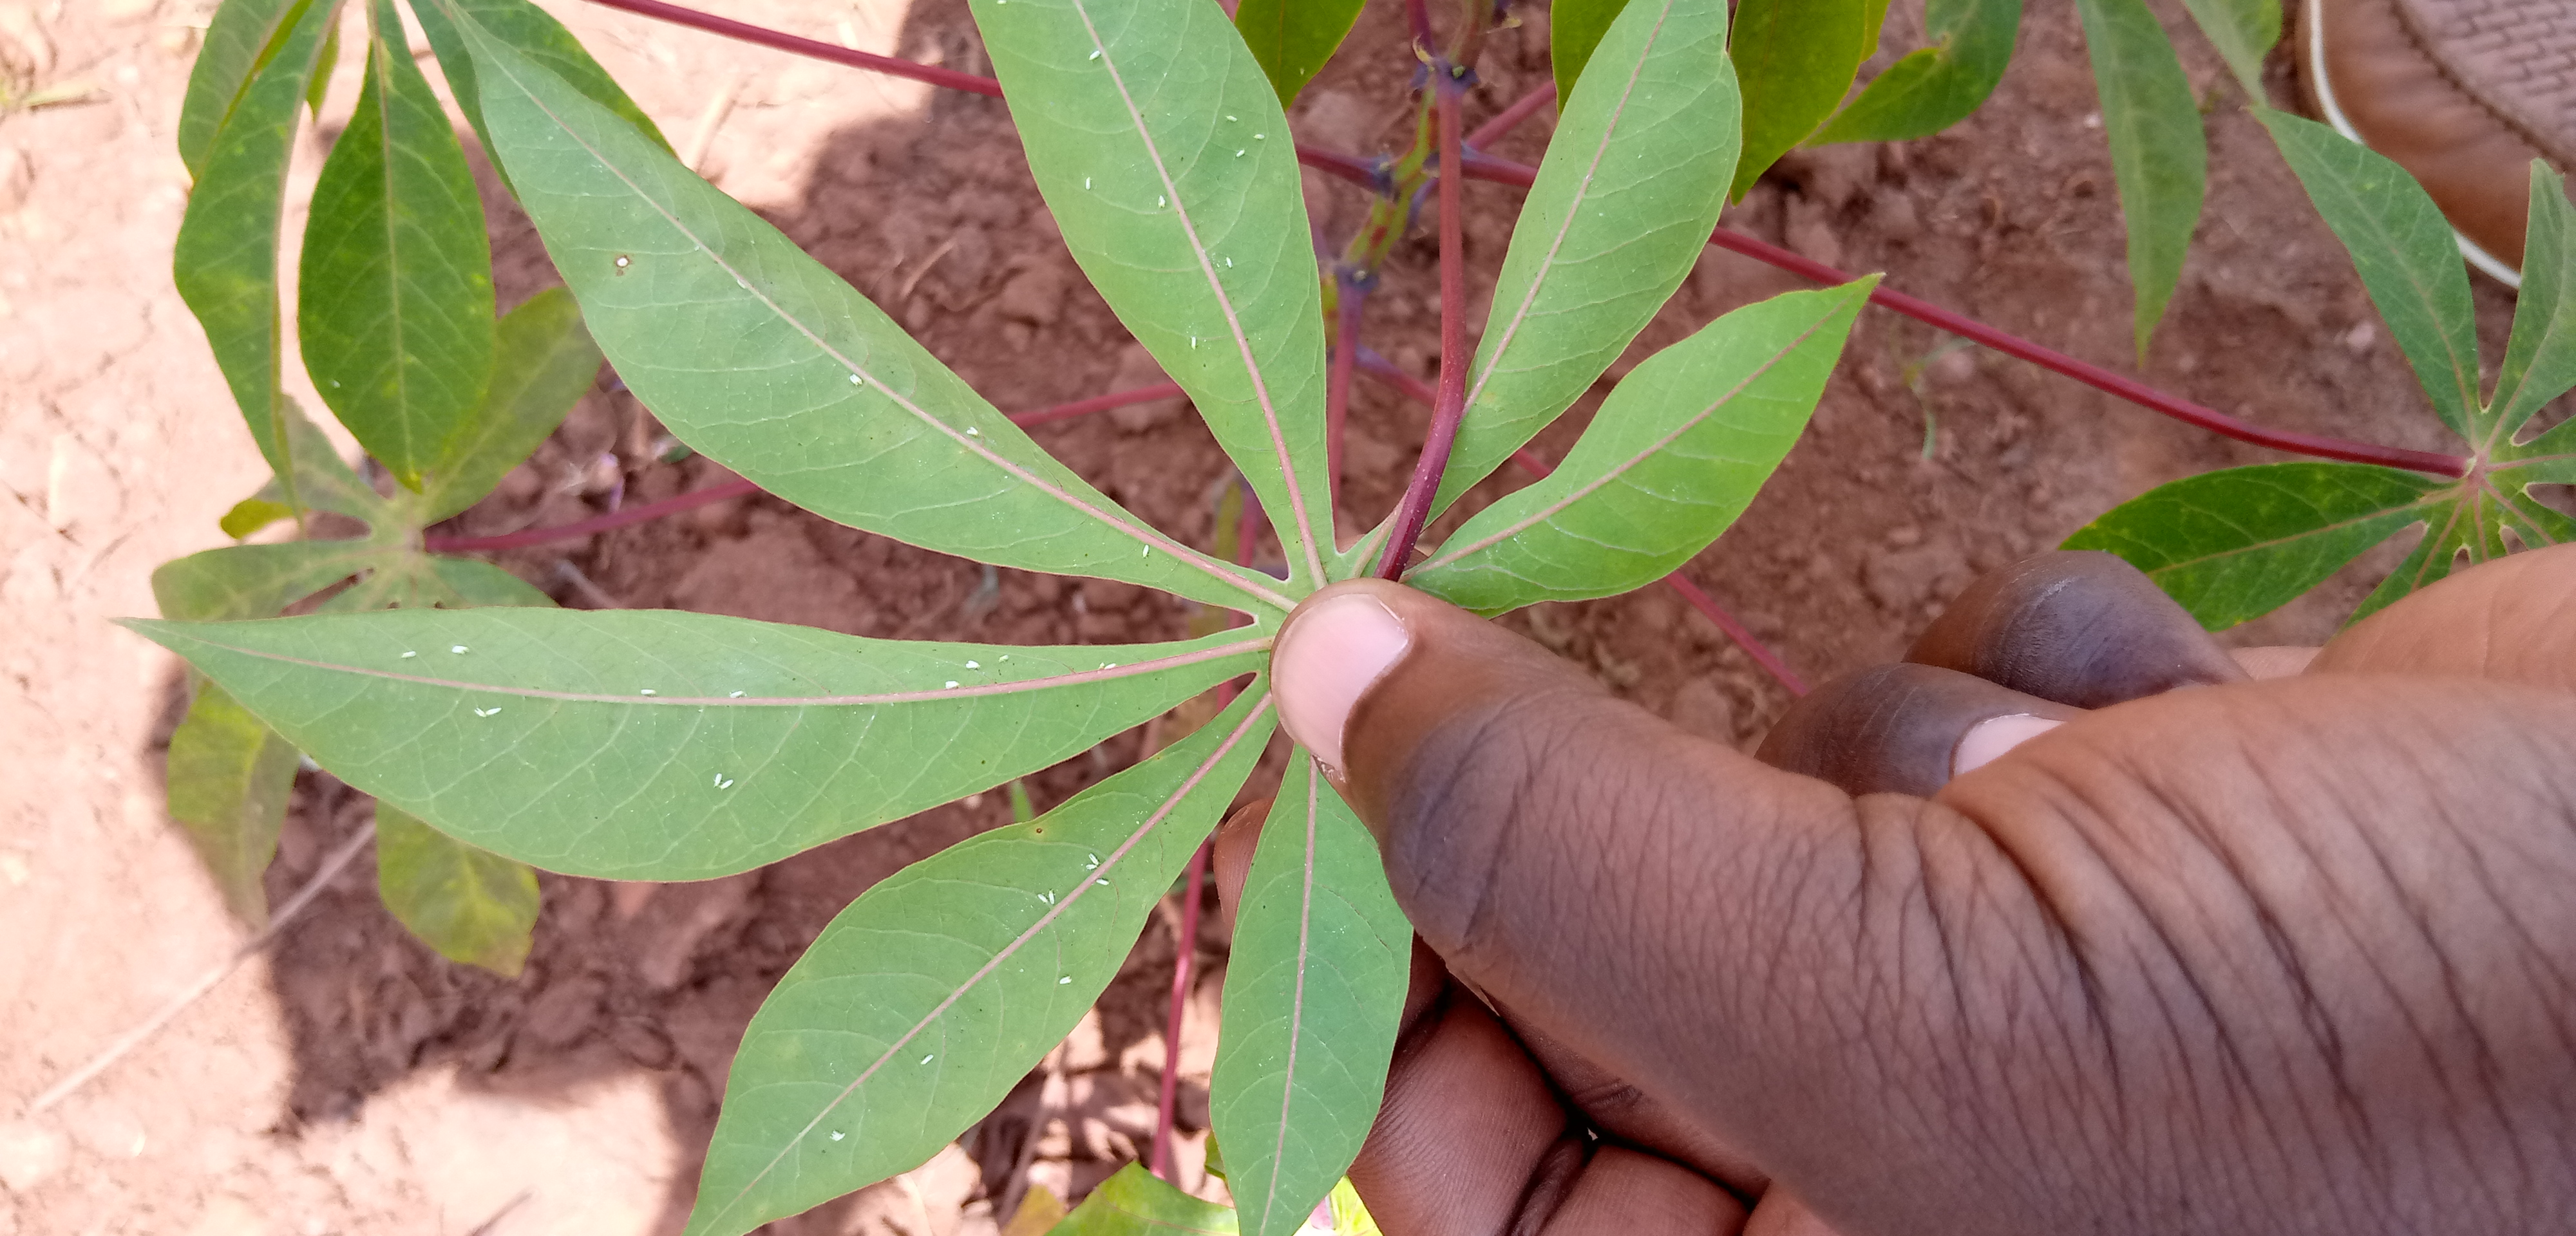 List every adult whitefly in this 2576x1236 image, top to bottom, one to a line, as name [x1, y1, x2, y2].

whitefly [1086, 47, 1102, 62]
whitefly [1224, 113, 1240, 124]
whitefly [1252, 131, 1266, 142]
whitefly [1234, 147, 1248, 160]
whitefly [1083, 174, 1097, 193]
whitefly [1155, 193, 1170, 213]
whitefly [1224, 254, 1236, 272]
whitefly [1189, 334, 1197, 351]
whitefly [851, 373, 864, 386]
whitefly [849, 375, 858, 386]
whitefly [965, 424, 983, 439]
whitefly [1140, 540, 1150, 559]
whitefly [454, 644, 470, 654]
whitefly [451, 648, 464, 655]
whitefly [397, 648, 418, 662]
whitefly [997, 652, 1012, 663]
whitefly [967, 660, 980, 667]
whitefly [1103, 660, 1117, 671]
whitefly [1097, 662, 1106, 671]
whitefly [965, 663, 979, 669]
whitefly [942, 678, 961, 692]
whitefly [639, 687, 658, 697]
whitefly [728, 689, 746, 701]
whitefly [473, 706, 486, 720]
whitefly [486, 706, 505, 718]
whitefly [713, 772, 723, 789]
whitefly [720, 777, 735, 791]
whitefly [1087, 851, 1100, 866]
whitefly [1084, 861, 1097, 872]
whitefly [1095, 876, 1112, 887]
whitefly [1048, 887, 1058, 906]
whitefly [1034, 890, 1049, 904]
whitefly [1059, 973, 1074, 986]
whitefly [918, 1051, 935, 1067]
whitefly [825, 1127, 852, 1145]